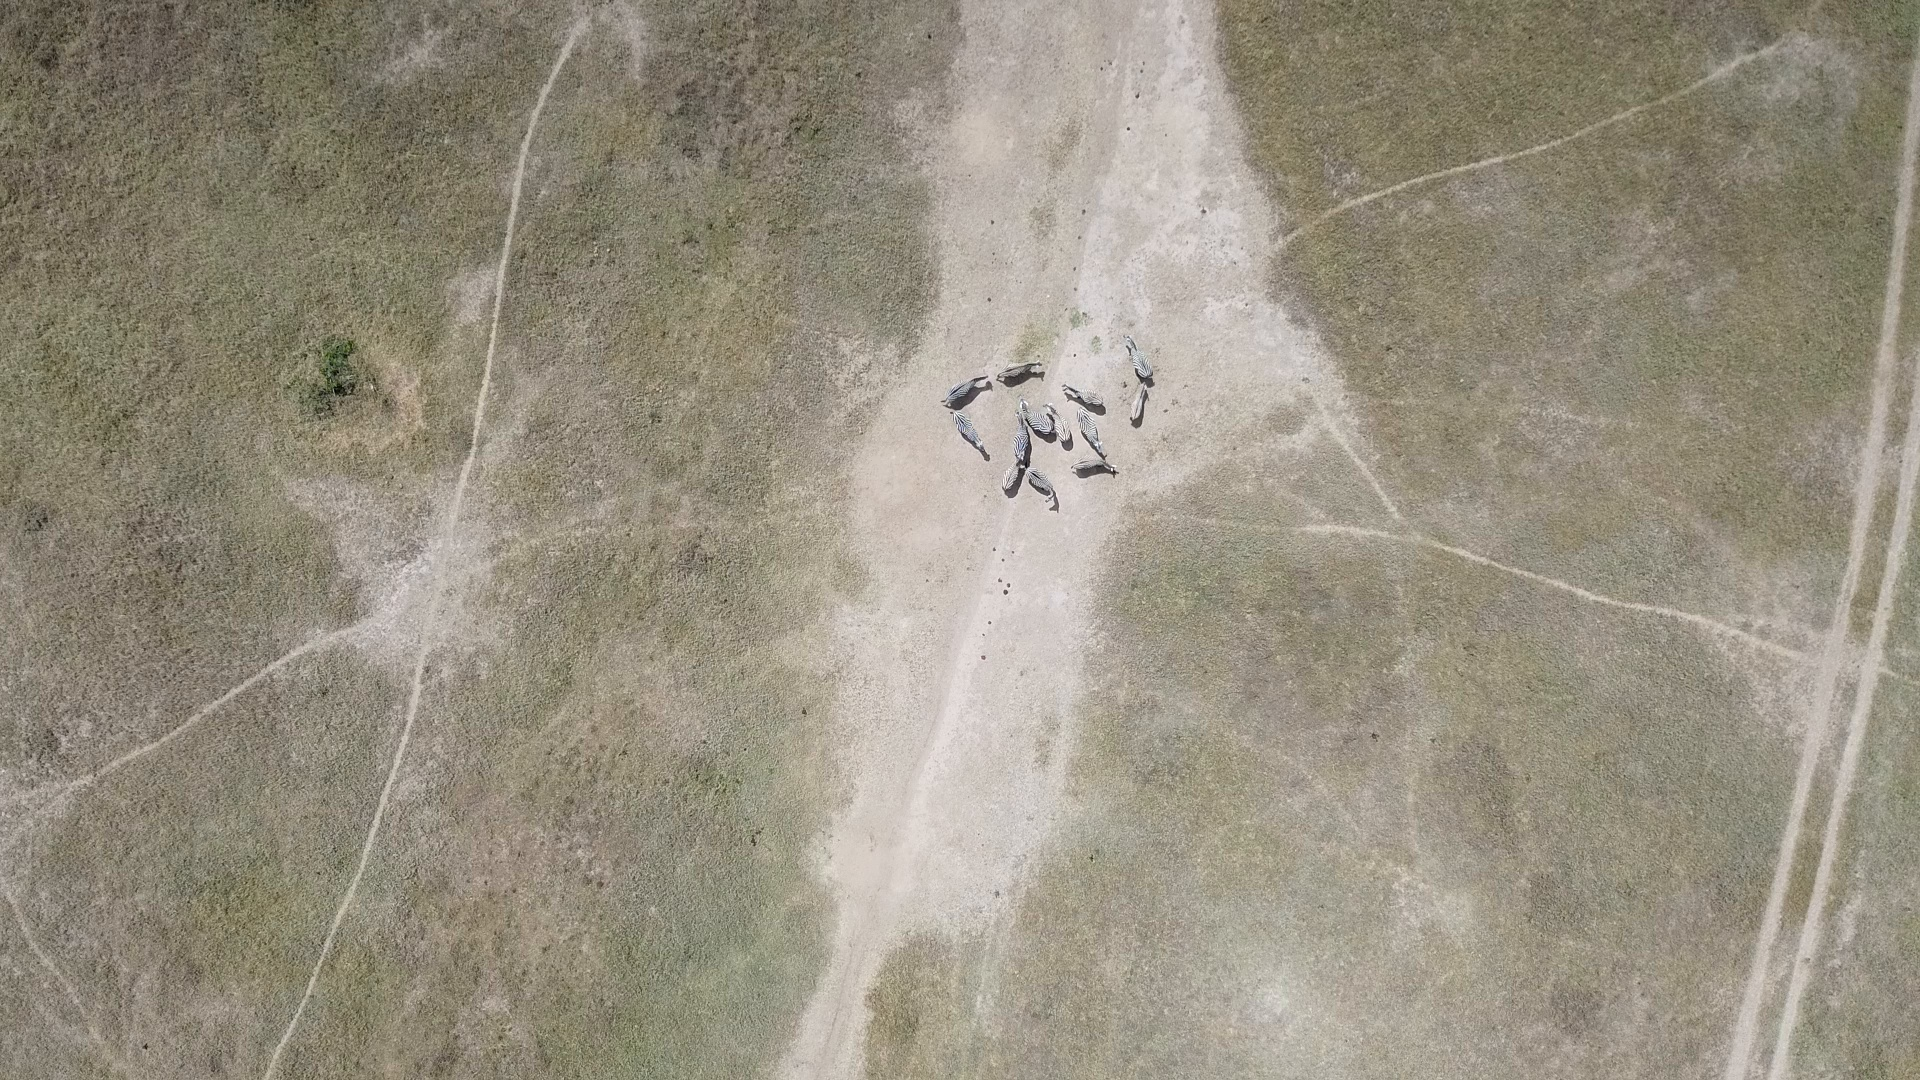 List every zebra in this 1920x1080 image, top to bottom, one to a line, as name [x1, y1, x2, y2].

zebra [1124, 339, 1152, 376]
zebra [1000, 363, 1040, 379]
zebra [946, 378, 987, 400]
zebra [1062, 384, 1097, 406]
zebra [1132, 385, 1149, 424]
zebra [1020, 398, 1054, 434]
zebra [1043, 402, 1071, 443]
zebra [950, 407, 986, 452]
zebra [1080, 411, 1105, 453]
zebra [1012, 414, 1028, 454]
zebra [1001, 453, 1023, 488]
zebra [1072, 457, 1117, 469]
zebra [1025, 466, 1058, 502]